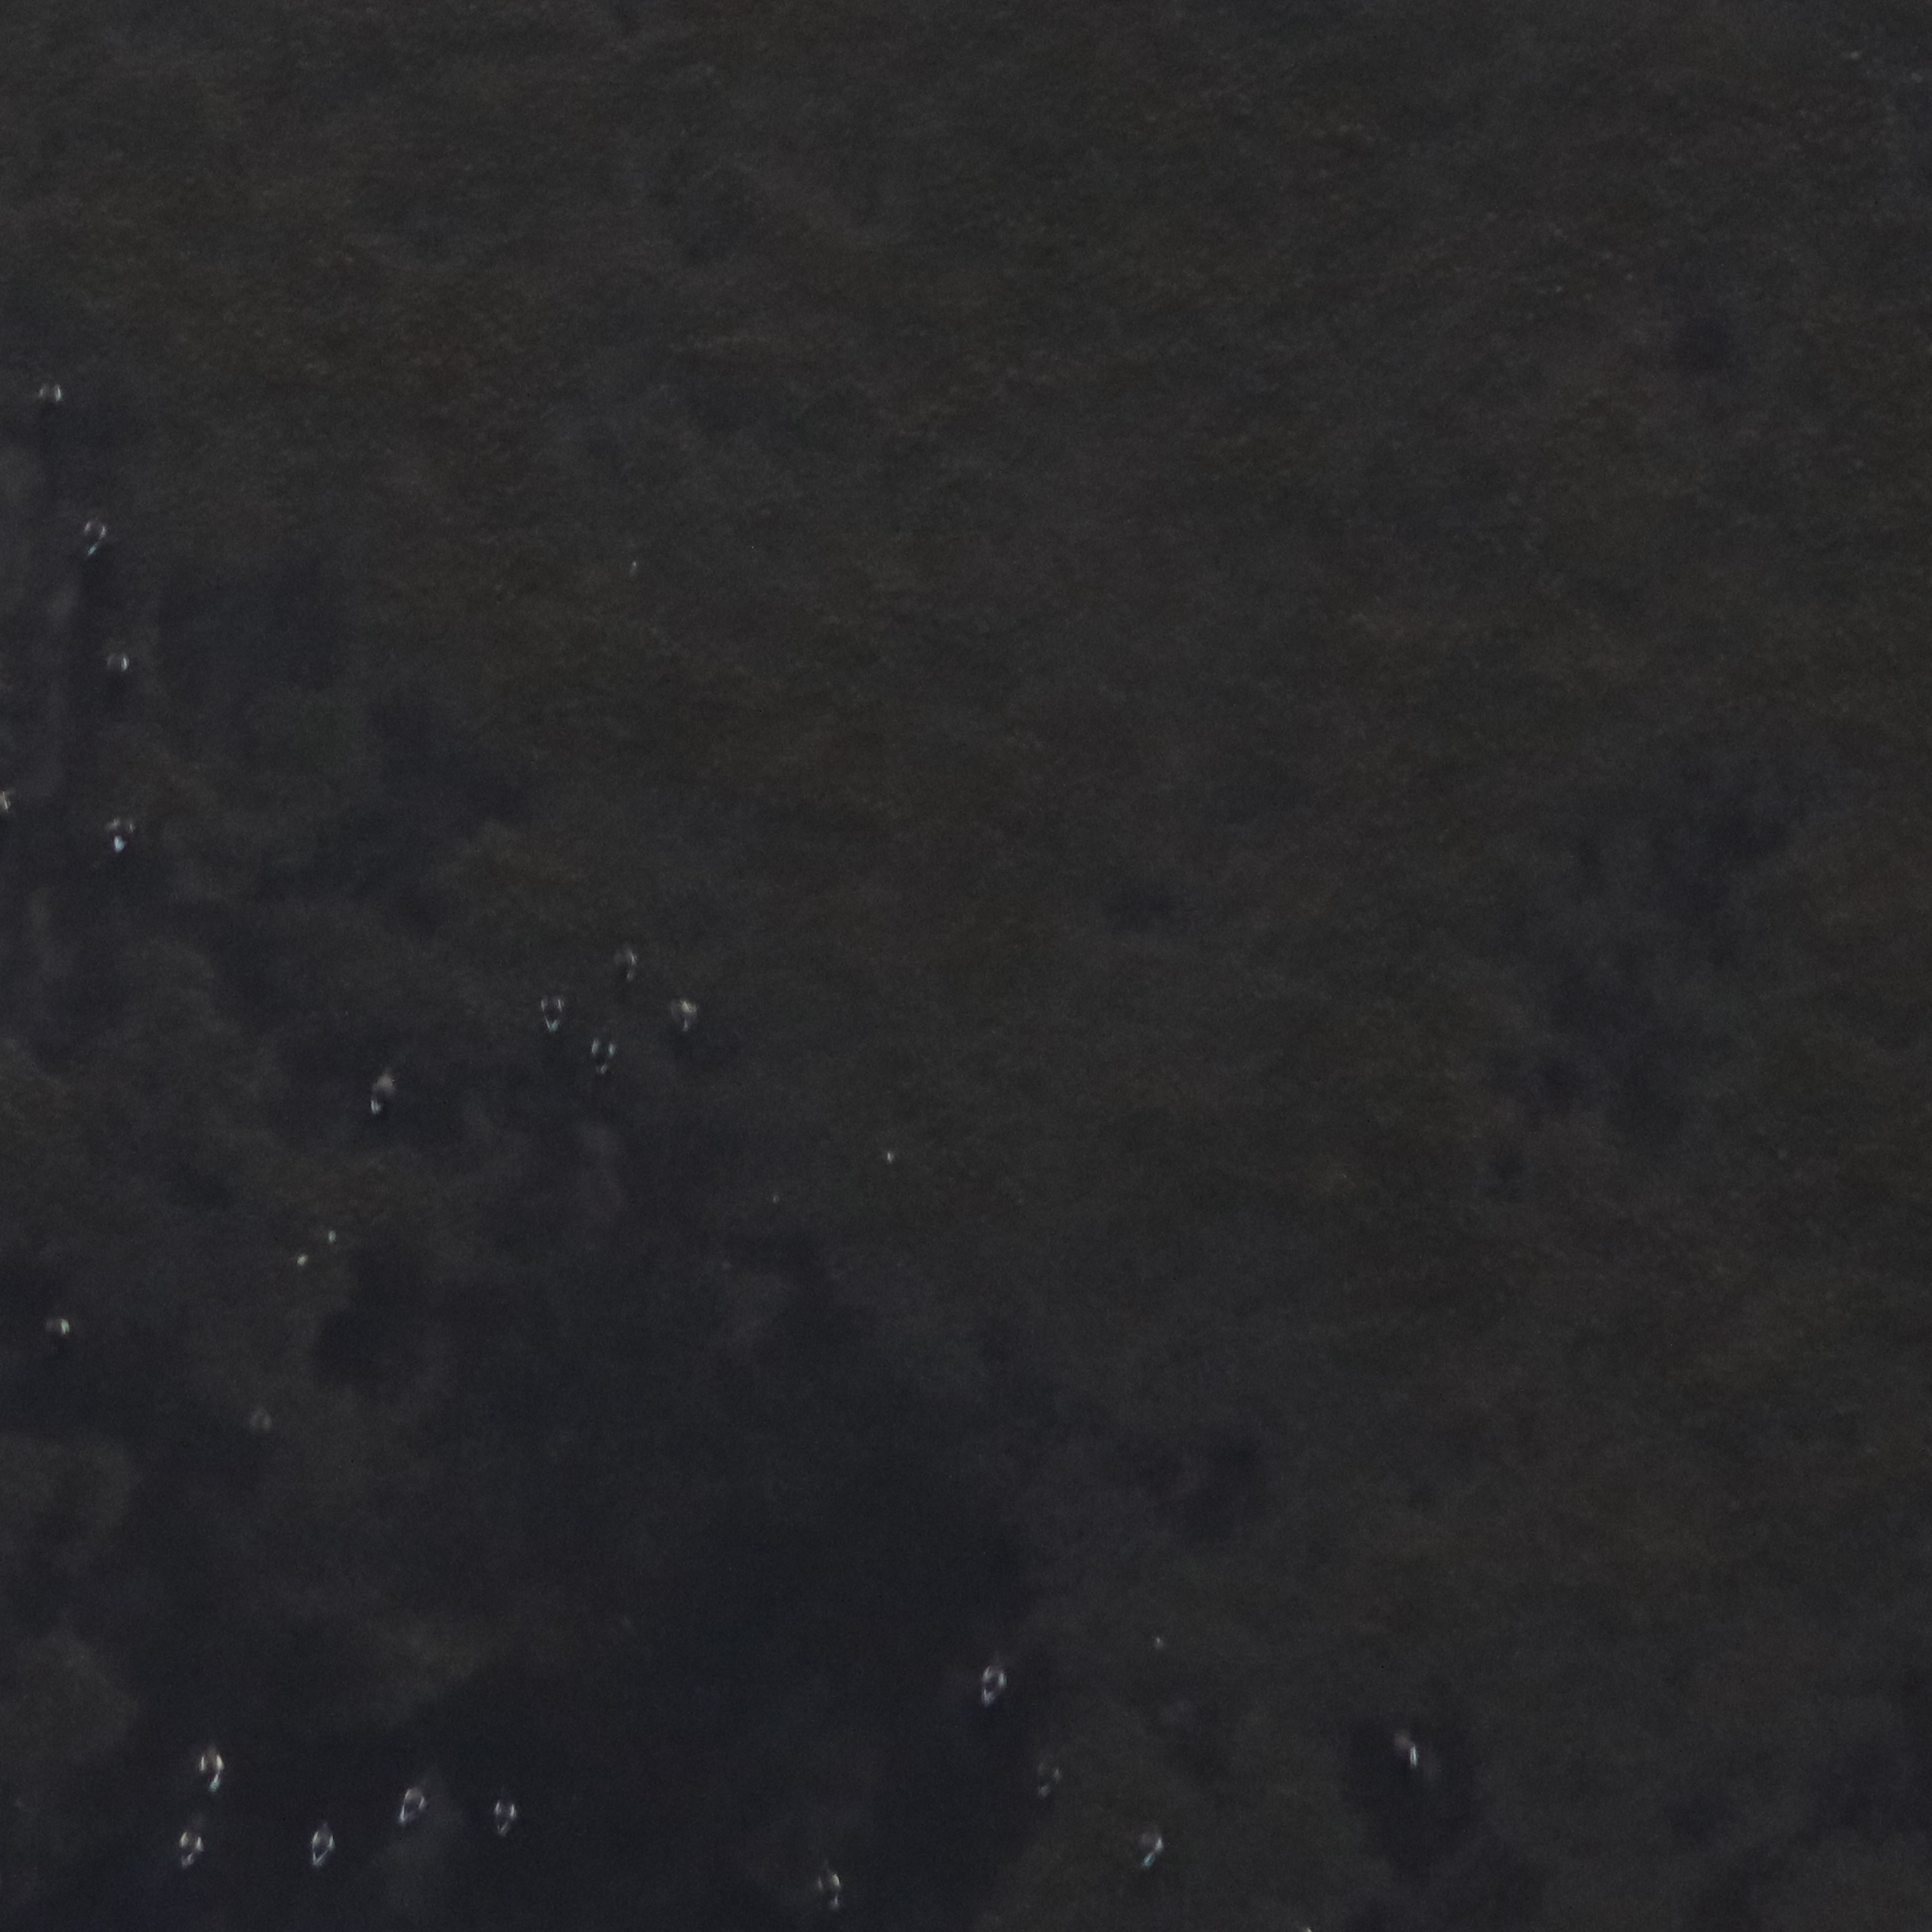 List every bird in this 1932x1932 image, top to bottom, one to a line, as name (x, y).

brant (50, 393)
brant (103, 534)
brant (128, 663)
brant (8, 818)
brant (125, 834)
brant (624, 970)
brant (553, 1009)
brant (686, 1013)
brant (607, 1049)
brant (381, 1097)
brant (61, 1327)
brant (261, 1424)
brant (994, 1680)
brant (1406, 1750)
brant (213, 1767)
brant (1050, 1779)
brant (412, 1803)
brant (509, 1807)
brant (322, 1843)
brant (191, 1844)
brant (1156, 1851)
brant (834, 1889)